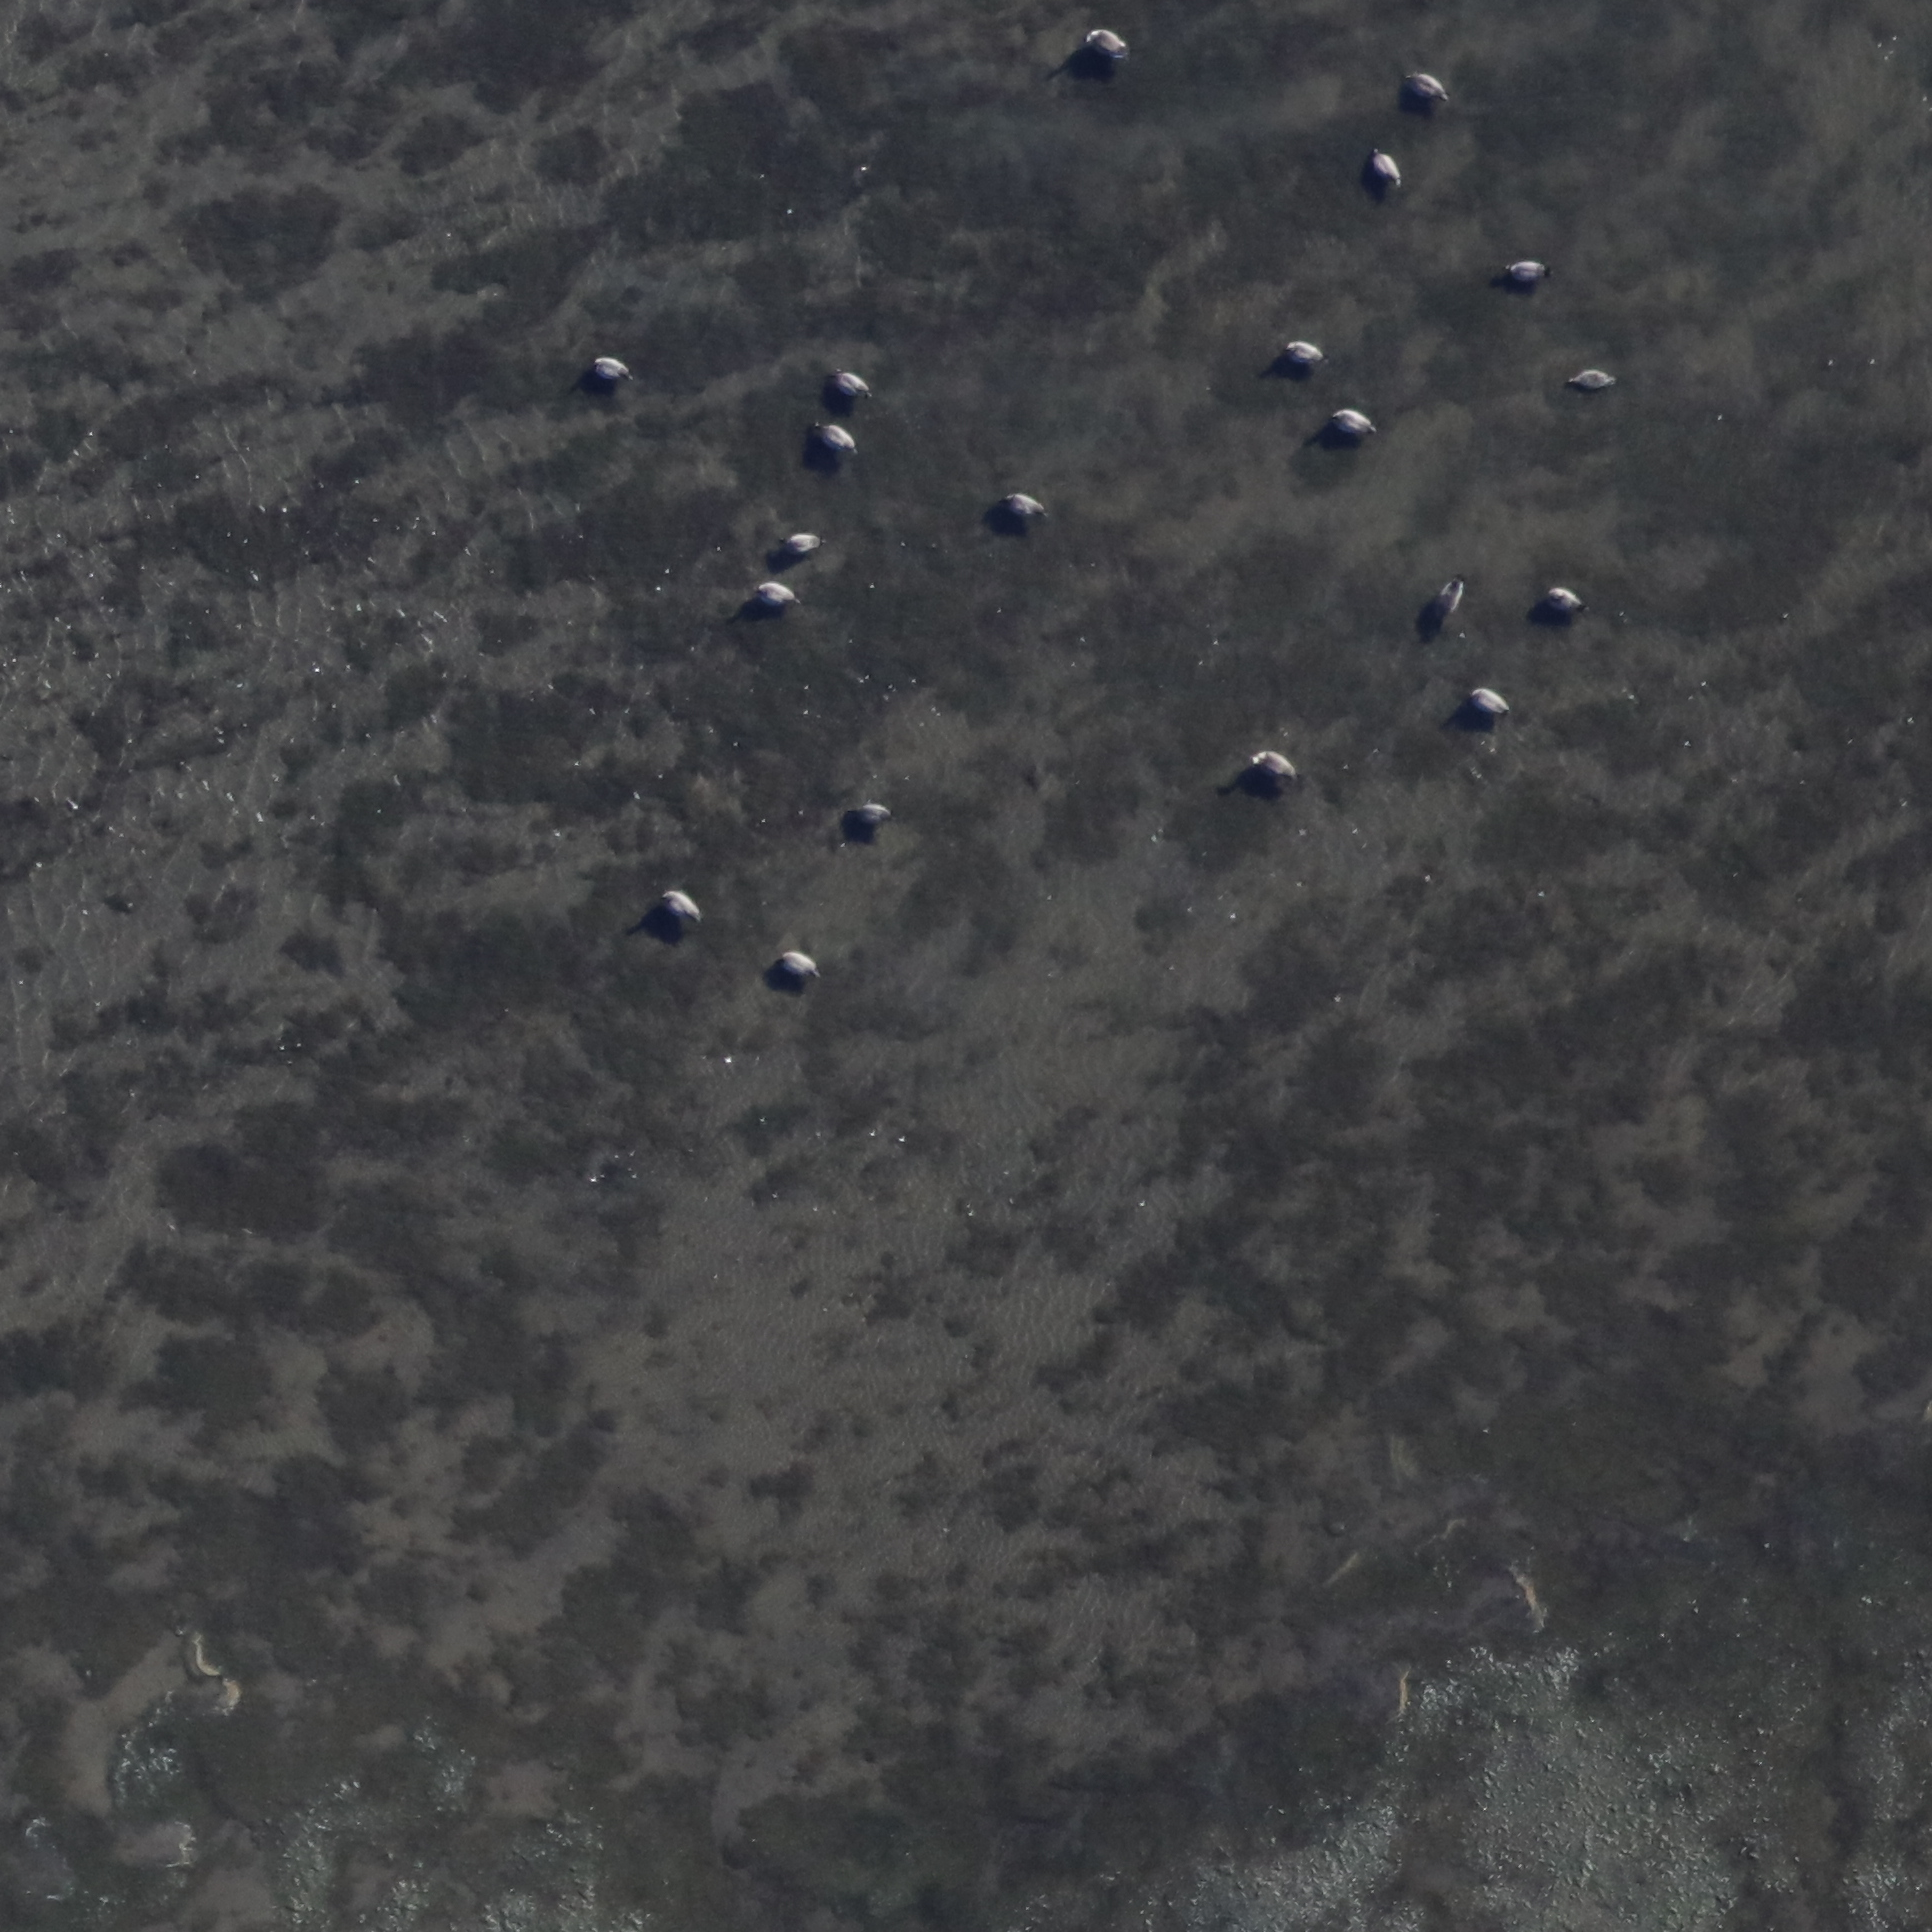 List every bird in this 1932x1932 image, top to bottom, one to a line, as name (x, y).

Canada goose (1112, 42)
Canada goose (1427, 88)
Canada goose (1385, 166)
Canada goose (1524, 274)
Canada goose (1307, 354)
Canada goose (614, 367)
Canada goose (1594, 376)
Canada goose (846, 387)
Canada goose (1354, 424)
Canada goose (834, 437)
Canada goose (1024, 506)
Canada goose (800, 541)
Canada goose (775, 594)
Canada goose (1452, 599)
Canada goose (1563, 605)
Canada goose (1488, 701)
Canada goose (1274, 765)
Canada goose (876, 812)
Canada goose (680, 907)
Canada goose (801, 964)